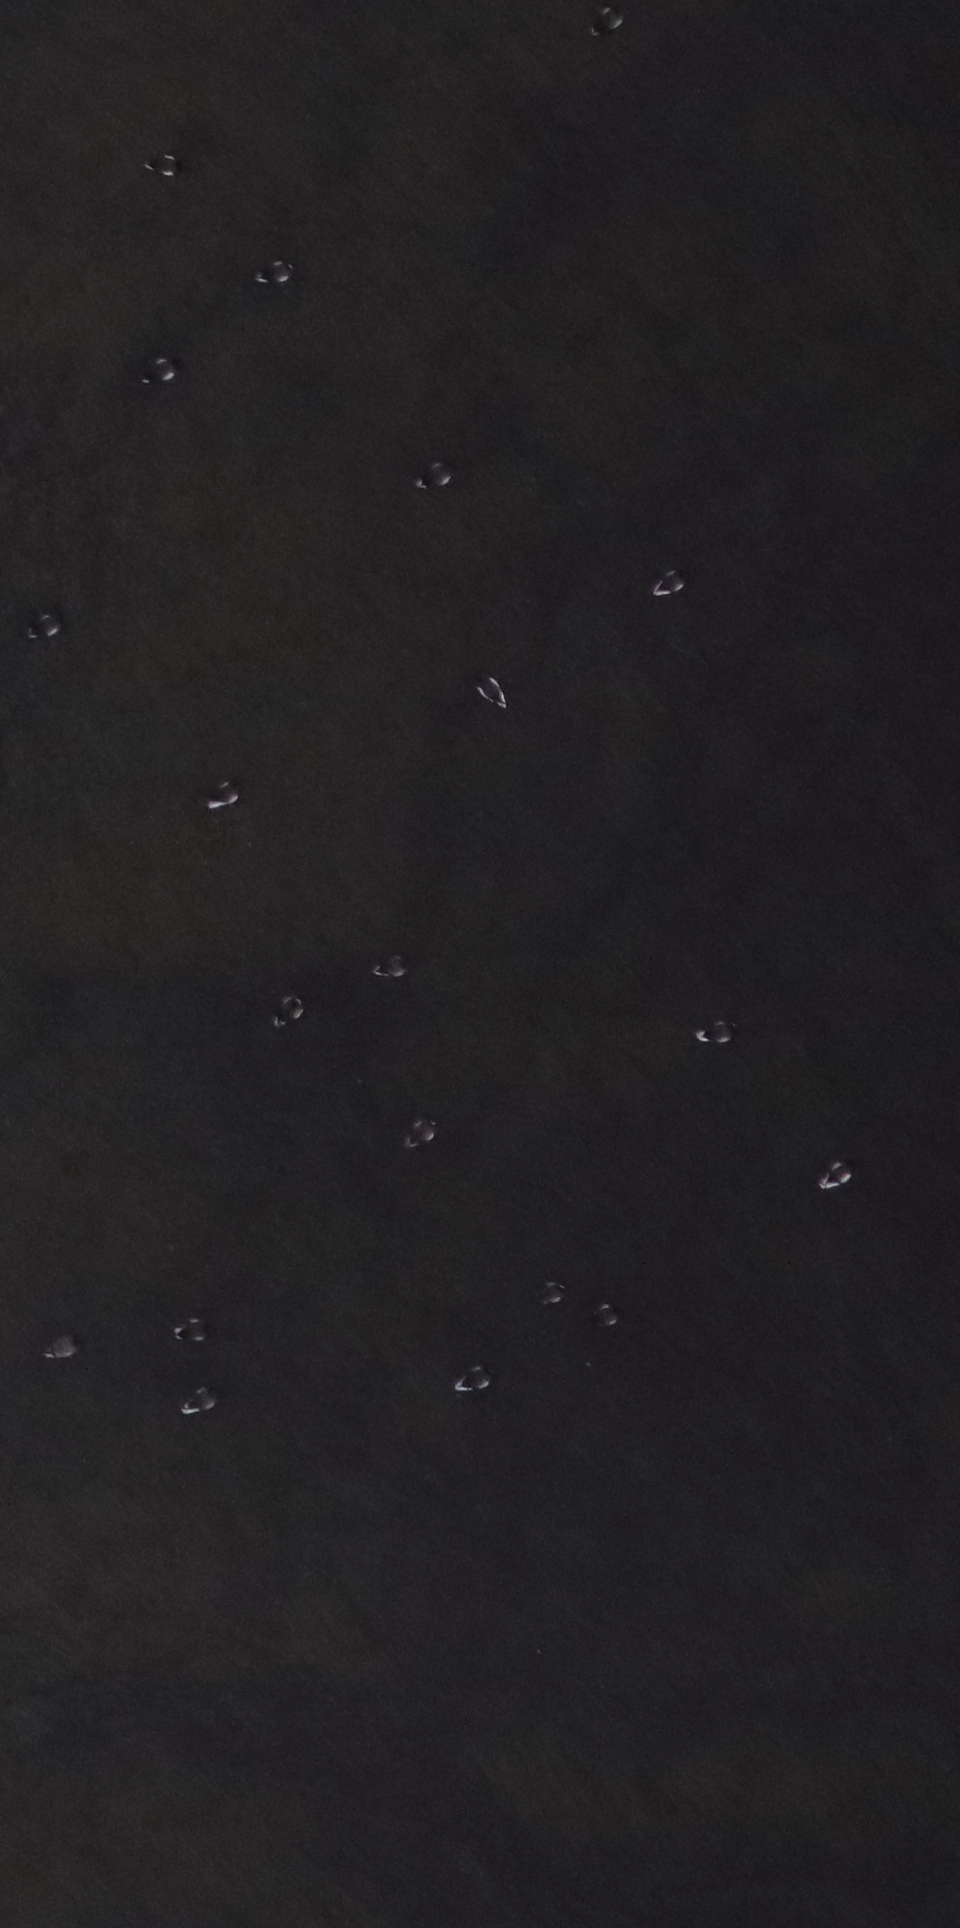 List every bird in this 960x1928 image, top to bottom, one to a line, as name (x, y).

brant (608, 20)
brant (165, 166)
brant (276, 273)
brant (161, 369)
brant (436, 476)
brant (669, 584)
brant (44, 626)
brant (492, 692)
brant (224, 797)
brant (391, 968)
brant (288, 1010)
brant (719, 1033)
brant (423, 1131)
brant (838, 1175)
brant (552, 1293)
brant (604, 1315)
brant (194, 1330)
brant (61, 1348)
brant (476, 1379)
brant (199, 1399)